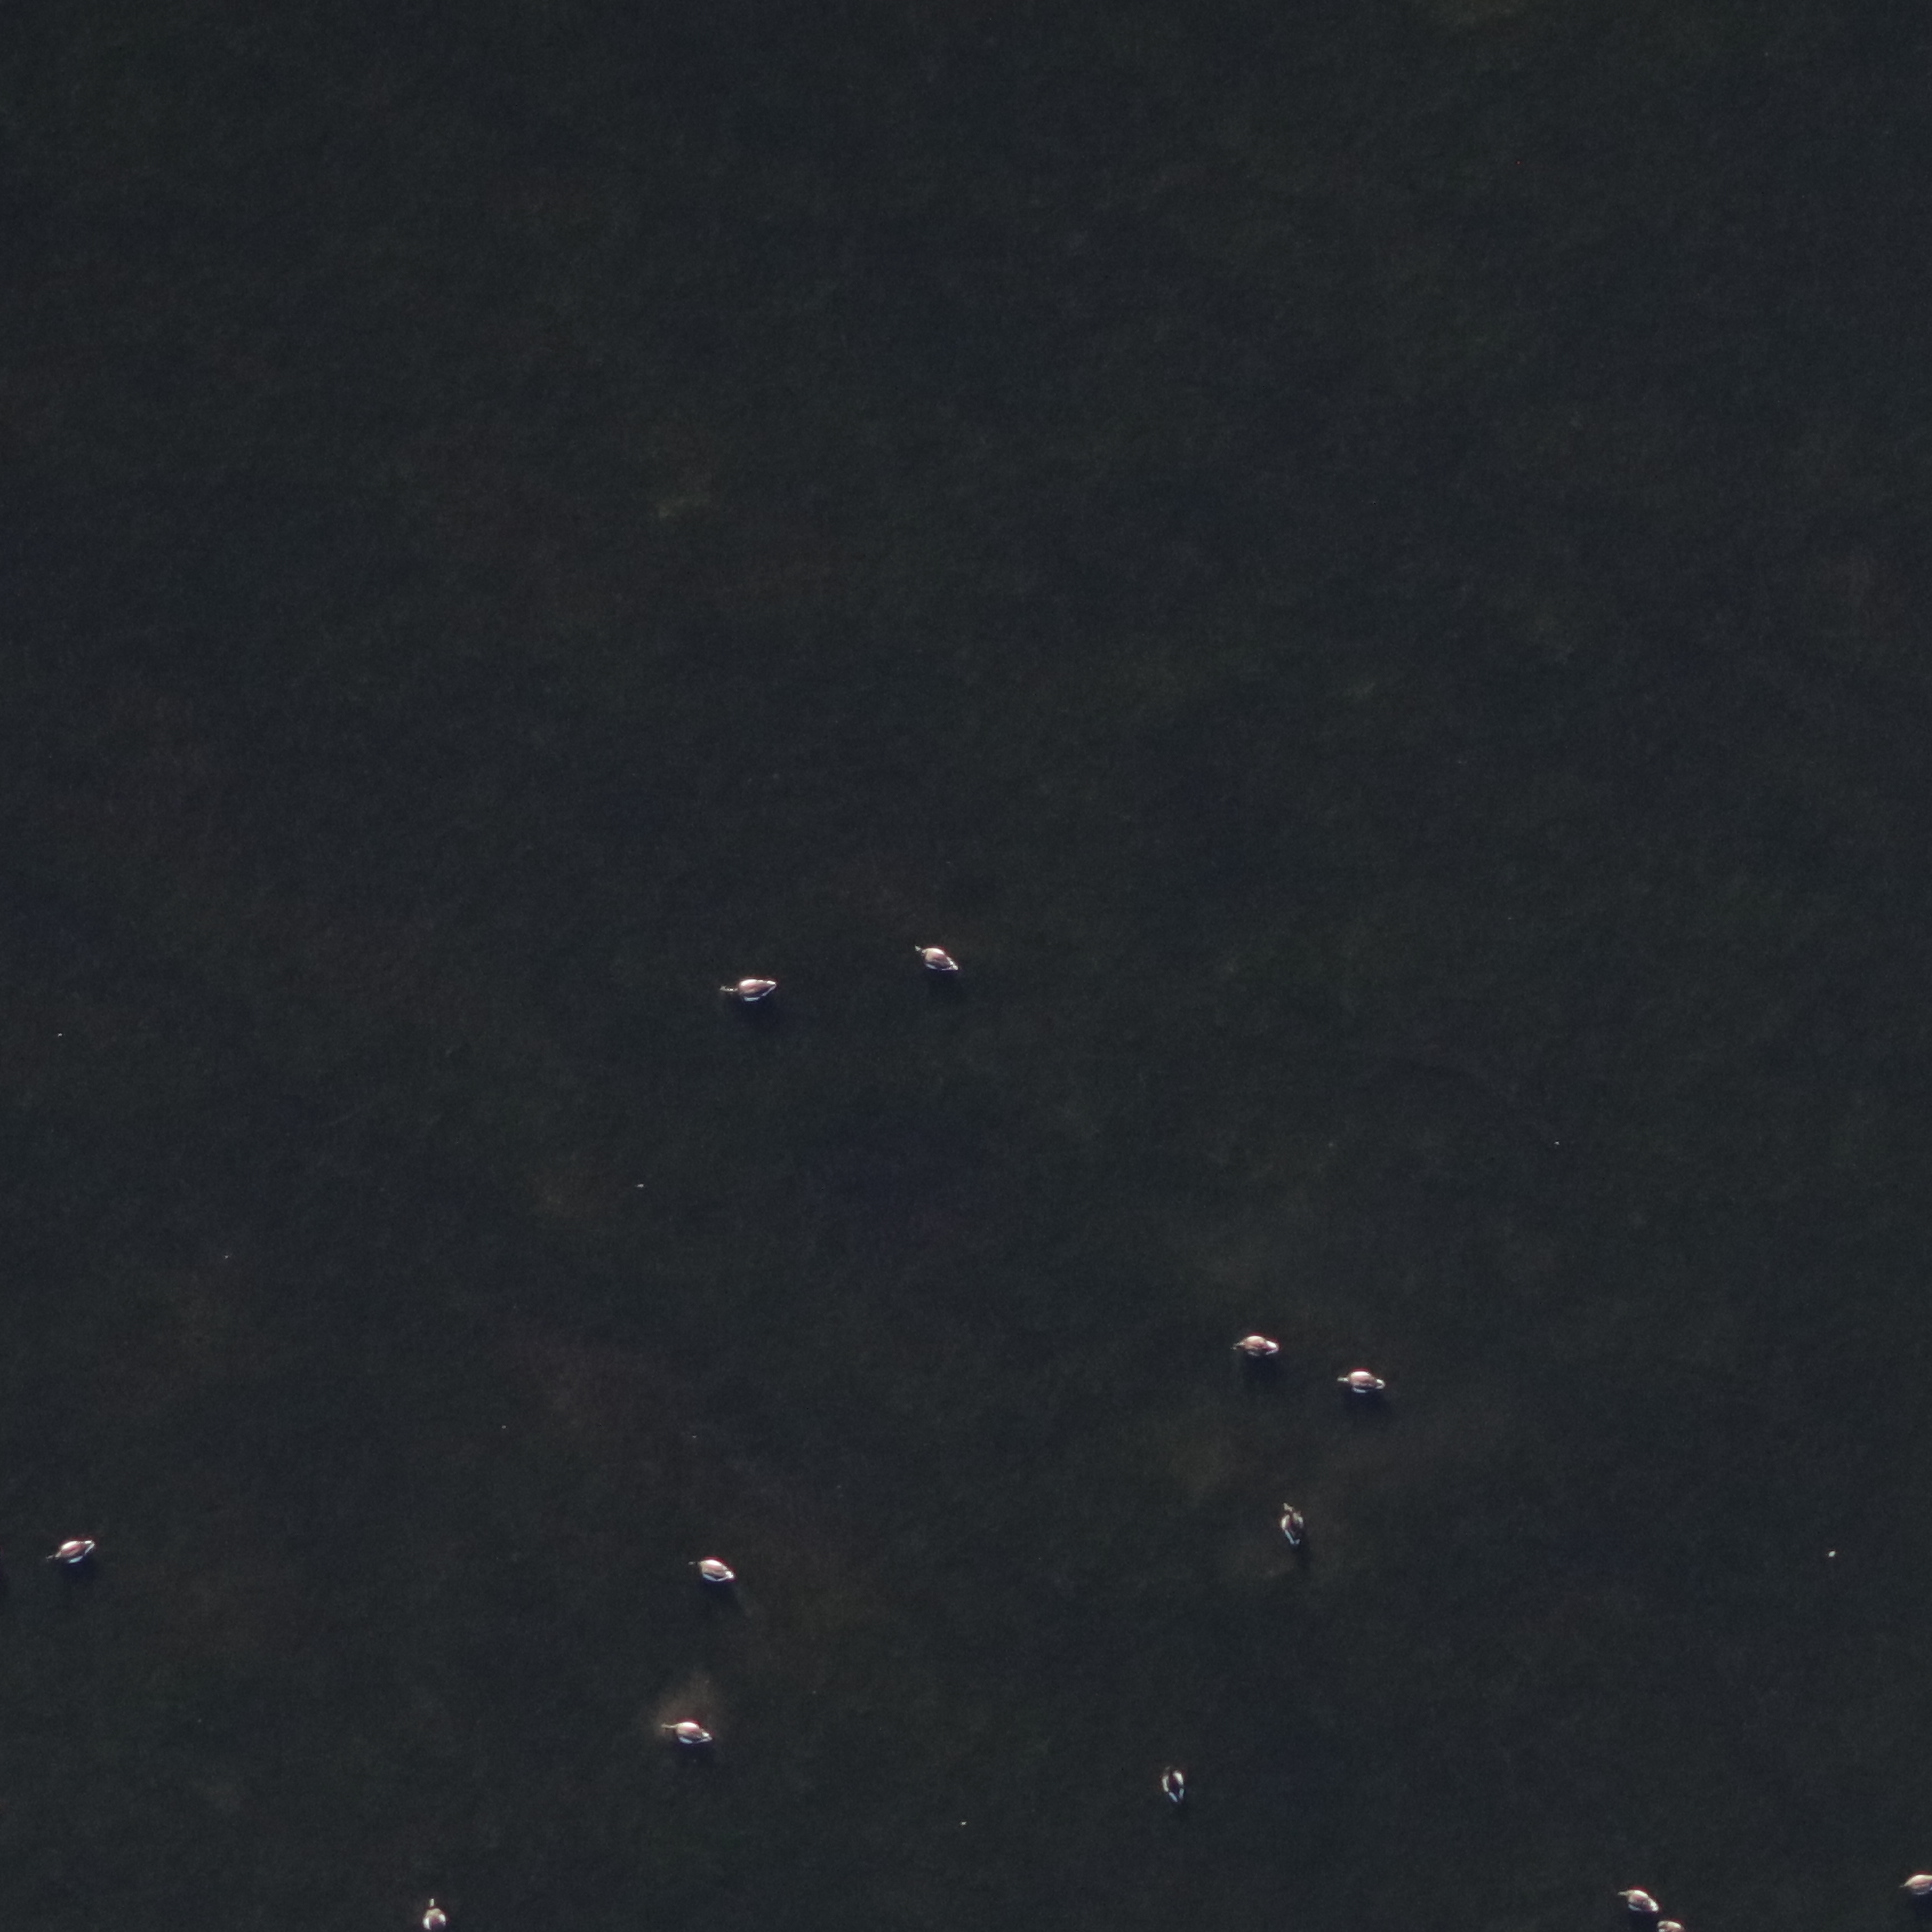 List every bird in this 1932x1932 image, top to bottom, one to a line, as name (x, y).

brant (935, 958)
brant (751, 988)
brant (1256, 1347)
brant (1362, 1382)
brant (1293, 1525)
brant (71, 1553)
brant (713, 1570)
brant (685, 1733)
brant (1175, 1786)
brant (1920, 1885)
brant (1640, 1901)
brant (433, 1922)